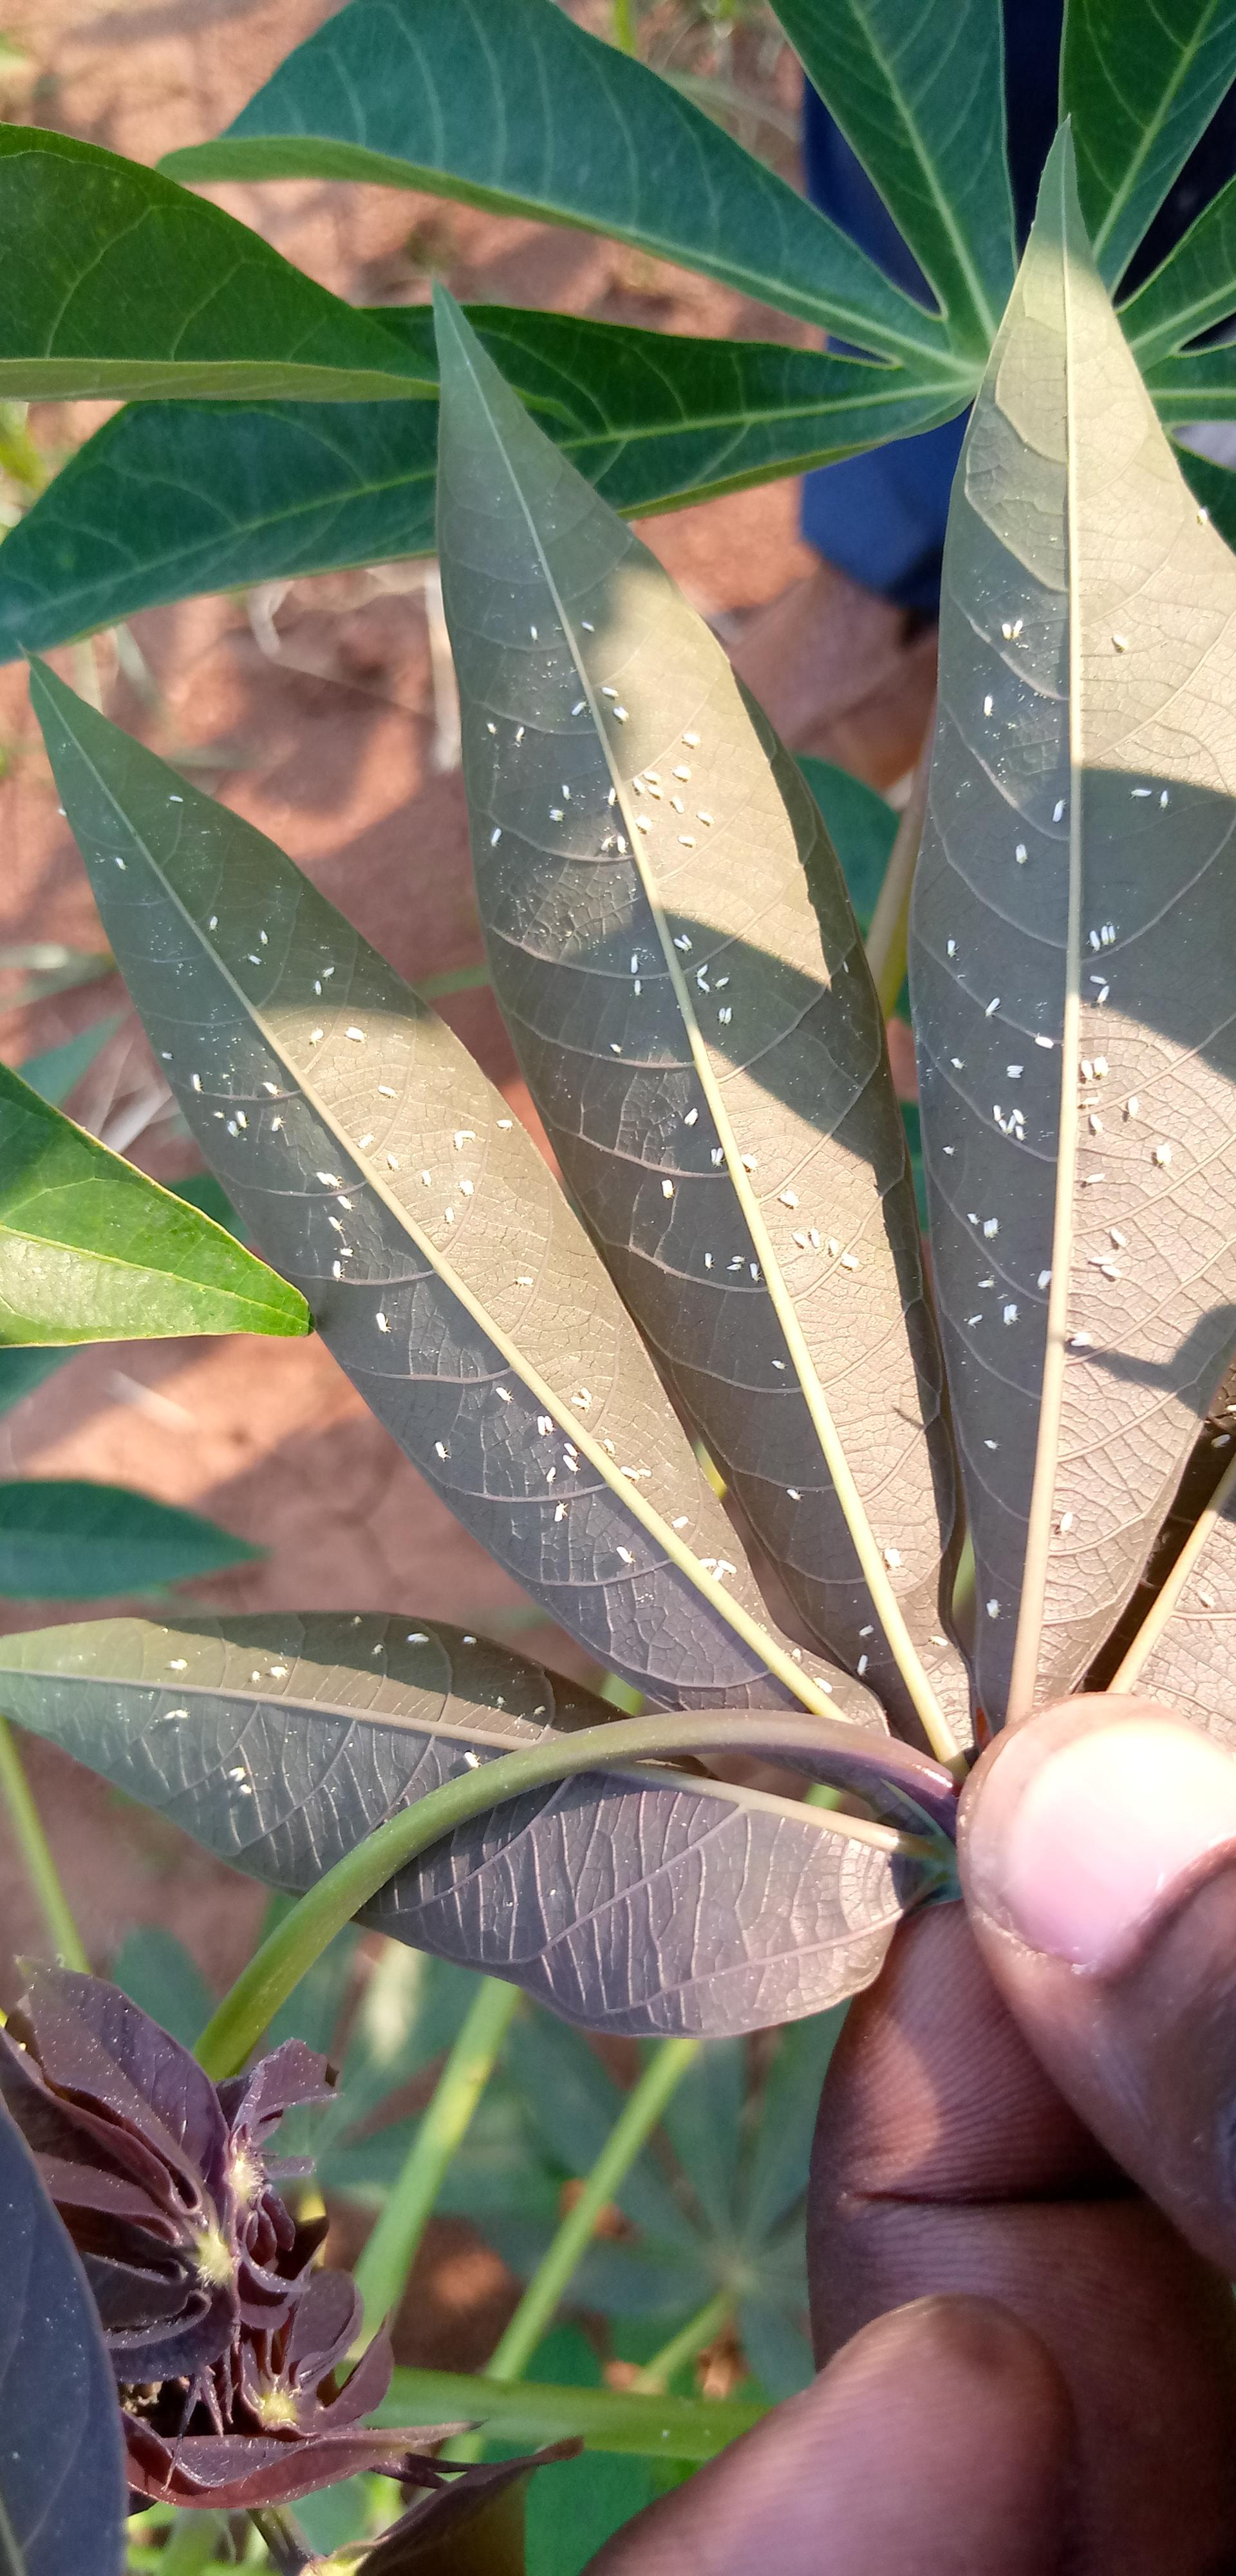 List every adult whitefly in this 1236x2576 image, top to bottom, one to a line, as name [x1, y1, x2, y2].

whitefly [1196, 506, 1210, 527]
whitefly [1012, 618, 1024, 643]
whitefly [580, 620, 597, 634]
whitefly [1001, 622, 1011, 641]
whitefly [530, 625, 539, 641]
whitefly [1112, 632, 1130, 651]
whitefly [601, 685, 619, 698]
whitefly [980, 694, 993, 719]
whitefly [572, 700, 587, 717]
whitefly [612, 705, 631, 724]
whitefly [618, 706, 630, 721]
whitefly [487, 722, 496, 735]
whitefly [515, 724, 525, 743]
whitefly [680, 730, 703, 748]
whitefly [642, 770, 661, 782]
whitefly [632, 777, 646, 794]
whitefly [561, 784, 572, 802]
whitefly [647, 785, 665, 799]
whitefly [606, 787, 617, 807]
whitefly [1129, 788, 1152, 799]
whitefly [1160, 789, 1170, 809]
whitefly [167, 794, 184, 804]
whitefly [671, 795, 685, 814]
whitefly [1051, 797, 1065, 822]
whitefly [55, 807, 68, 817]
whitefly [550, 808, 566, 817]
whitefly [697, 810, 716, 826]
whitefly [548, 815, 563, 822]
whitefly [639, 815, 654, 828]
whitefly [635, 818, 651, 831]
whitefly [489, 826, 504, 848]
whitefly [599, 833, 614, 852]
whitefly [616, 835, 628, 854]
whitefly [677, 835, 698, 846]
whitefly [1014, 841, 1029, 864]
whitefly [114, 856, 127, 871]
whitefly [207, 913, 219, 933]
whitefly [1100, 924, 1109, 947]
whitefly [1109, 924, 1118, 945]
whitefly [259, 928, 270, 947]
whitefly [1088, 929, 1100, 953]
whitefly [681, 934, 693, 949]
whitefly [673, 938, 690, 951]
whitefly [945, 938, 958, 958]
whitefly [630, 952, 640, 975]
whitefly [247, 954, 263, 966]
whitefly [695, 963, 709, 978]
whitefly [322, 965, 335, 978]
whitefly [1088, 974, 1108, 985]
whitefly [715, 975, 731, 989]
whitefly [697, 978, 710, 994]
whitefly [632, 979, 643, 996]
whitefly [314, 980, 324, 996]
whitefly [1095, 985, 1110, 1006]
whitefly [985, 997, 1001, 1016]
whitefly [718, 1007, 726, 1024]
whitefly [726, 1007, 733, 1025]
whitefly [344, 1026, 366, 1041]
whitefly [310, 1028, 324, 1044]
whitefly [1033, 1034, 1054, 1050]
whitefly [609, 1042, 623, 1054]
whitefly [160, 1050, 174, 1060]
whitefly [1094, 1055, 1100, 1077]
whitefly [948, 1056, 967, 1072]
whitefly [1100, 1056, 1110, 1078]
whitefly [1079, 1057, 1093, 1081]
whitefly [1006, 1065, 1025, 1071]
whitefly [1007, 1071, 1025, 1079]
whitefly [192, 1072, 203, 1094]
whitefly [259, 1080, 279, 1096]
whitefly [377, 1083, 397, 1098]
whitefly [1127, 1094, 1140, 1118]
whitefly [1077, 1094, 1101, 1106]
whitefly [993, 1104, 1002, 1122]
whitefly [684, 1108, 697, 1124]
whitefly [1013, 1108, 1025, 1124]
whitefly [236, 1110, 248, 1129]
whitefly [211, 1110, 225, 1119]
whitefly [1088, 1112, 1106, 1133]
whitefly [270, 1113, 283, 1132]
whitefly [689, 1113, 698, 1125]
whitefly [1007, 1113, 1015, 1134]
whitefly [225, 1117, 240, 1138]
whitefly [494, 1118, 514, 1129]
whitefly [998, 1119, 1007, 1133]
whitefly [1015, 1124, 1025, 1141]
whitefly [459, 1130, 477, 1139]
whitefly [357, 1131, 375, 1151]
whitefly [453, 1132, 463, 1150]
whitefly [1165, 1142, 1174, 1166]
whitefly [941, 1144, 957, 1156]
whitefly [1156, 1144, 1164, 1165]
whitefly [716, 1146, 726, 1167]
whitefly [711, 1147, 716, 1166]
whitefly [385, 1151, 400, 1170]
whitefly [740, 1153, 761, 1170]
whitefly [420, 1168, 433, 1188]
whitefly [316, 1171, 330, 1186]
whitefly [1082, 1171, 1107, 1186]
whitefly [325, 1173, 342, 1188]
whitefly [460, 1179, 467, 1195]
whitefly [467, 1179, 476, 1197]
whitefly [668, 1179, 675, 1196]
whitefly [661, 1180, 668, 1198]
whitefly [785, 1189, 800, 1207]
whitefly [335, 1194, 353, 1211]
whitefly [780, 1195, 801, 1208]
whitefly [442, 1204, 456, 1226]
whitefly [968, 1213, 980, 1225]
whitefly [326, 1214, 344, 1232]
whitefly [993, 1217, 1001, 1234]
whitefly [988, 1219, 993, 1240]
whitefly [983, 1220, 988, 1238]
whitefly [810, 1226, 823, 1249]
whitefly [1110, 1226, 1127, 1248]
whitefly [791, 1230, 809, 1248]
whitefly [829, 1237, 840, 1256]
whitefly [339, 1247, 355, 1256]
whitefly [703, 1251, 714, 1270]
whitefly [841, 1253, 859, 1264]
whitefly [730, 1254, 745, 1263]
whitefly [1088, 1255, 1116, 1265]
whitefly [332, 1258, 344, 1280]
whitefly [842, 1260, 857, 1269]
whitefly [749, 1261, 763, 1282]
whitefly [726, 1262, 744, 1271]
whitefly [1101, 1264, 1123, 1279]
whitefly [1037, 1270, 1052, 1291]
whitefly [514, 1273, 536, 1287]
whitefly [977, 1277, 995, 1290]
whitefly [1002, 1303, 1009, 1325]
whitefly [1010, 1303, 1020, 1323]
whitefly [374, 1310, 389, 1334]
whitefly [967, 1311, 982, 1329]
whitefly [1071, 1331, 1092, 1340]
whitefly [1069, 1340, 1094, 1346]
whitefly [770, 1359, 790, 1371]
whitefly [494, 1386, 512, 1403]
whitefly [581, 1387, 594, 1403]
whitefly [569, 1396, 590, 1408]
whitefly [1225, 1403, 1236, 1413]
whitefly [536, 1414, 545, 1436]
whitefly [545, 1415, 556, 1432]
whitefly [1210, 1432, 1231, 1448]
whitefly [602, 1435, 617, 1454]
whitefly [982, 1437, 1000, 1452]
whitefly [433, 1440, 449, 1461]
whitefly [562, 1441, 579, 1457]
whitefly [562, 1453, 581, 1472]
whitefly [544, 1464, 557, 1484]
whitefly [619, 1464, 641, 1481]
whitefly [637, 1467, 652, 1478]
whitefly [785, 1486, 803, 1502]
whitefly [552, 1501, 568, 1523]
whitefly [1058, 1511, 1074, 1532]
whitefly [669, 1513, 691, 1529]
whitefly [614, 1544, 637, 1566]
whitefly [884, 1548, 895, 1568]
whitefly [892, 1549, 902, 1567]
whitefly [698, 1555, 717, 1567]
whitefly [717, 1558, 738, 1575]
whitefly [711, 1566, 724, 1582]
whitefly [1197, 1590, 1215, 1608]
whitefly [990, 1598, 999, 1616]
whitefly [986, 1602, 996, 1619]
whitefly [352, 1613, 363, 1624]
whitefly [858, 1623, 875, 1637]
whitefly [407, 1633, 425, 1642]
whitefly [930, 1633, 949, 1647]
whitefly [463, 1634, 478, 1645]
whitefly [415, 1636, 430, 1643]
whitefly [373, 1642, 384, 1655]
whitefly [792, 1646, 801, 1658]
whitefly [856, 1652, 869, 1676]
whitefly [178, 1658, 187, 1669]
whitefly [169, 1659, 183, 1670]
whitefly [274, 1665, 288, 1676]
whitefly [271, 1667, 281, 1678]
whitefly [250, 1669, 262, 1683]
whitefly [812, 1676, 833, 1694]
whitefly [496, 1694, 507, 1707]
whitefly [532, 1703, 547, 1716]
whitefly [175, 1709, 188, 1719]
whitefly [164, 1710, 176, 1720]
whitefly [463, 1750, 481, 1769]
whitefly [230, 1766, 245, 1777]
whitefly [236, 1771, 246, 1783]
whitefly [239, 1784, 254, 1795]
whitefly [548, 1888, 557, 1897]